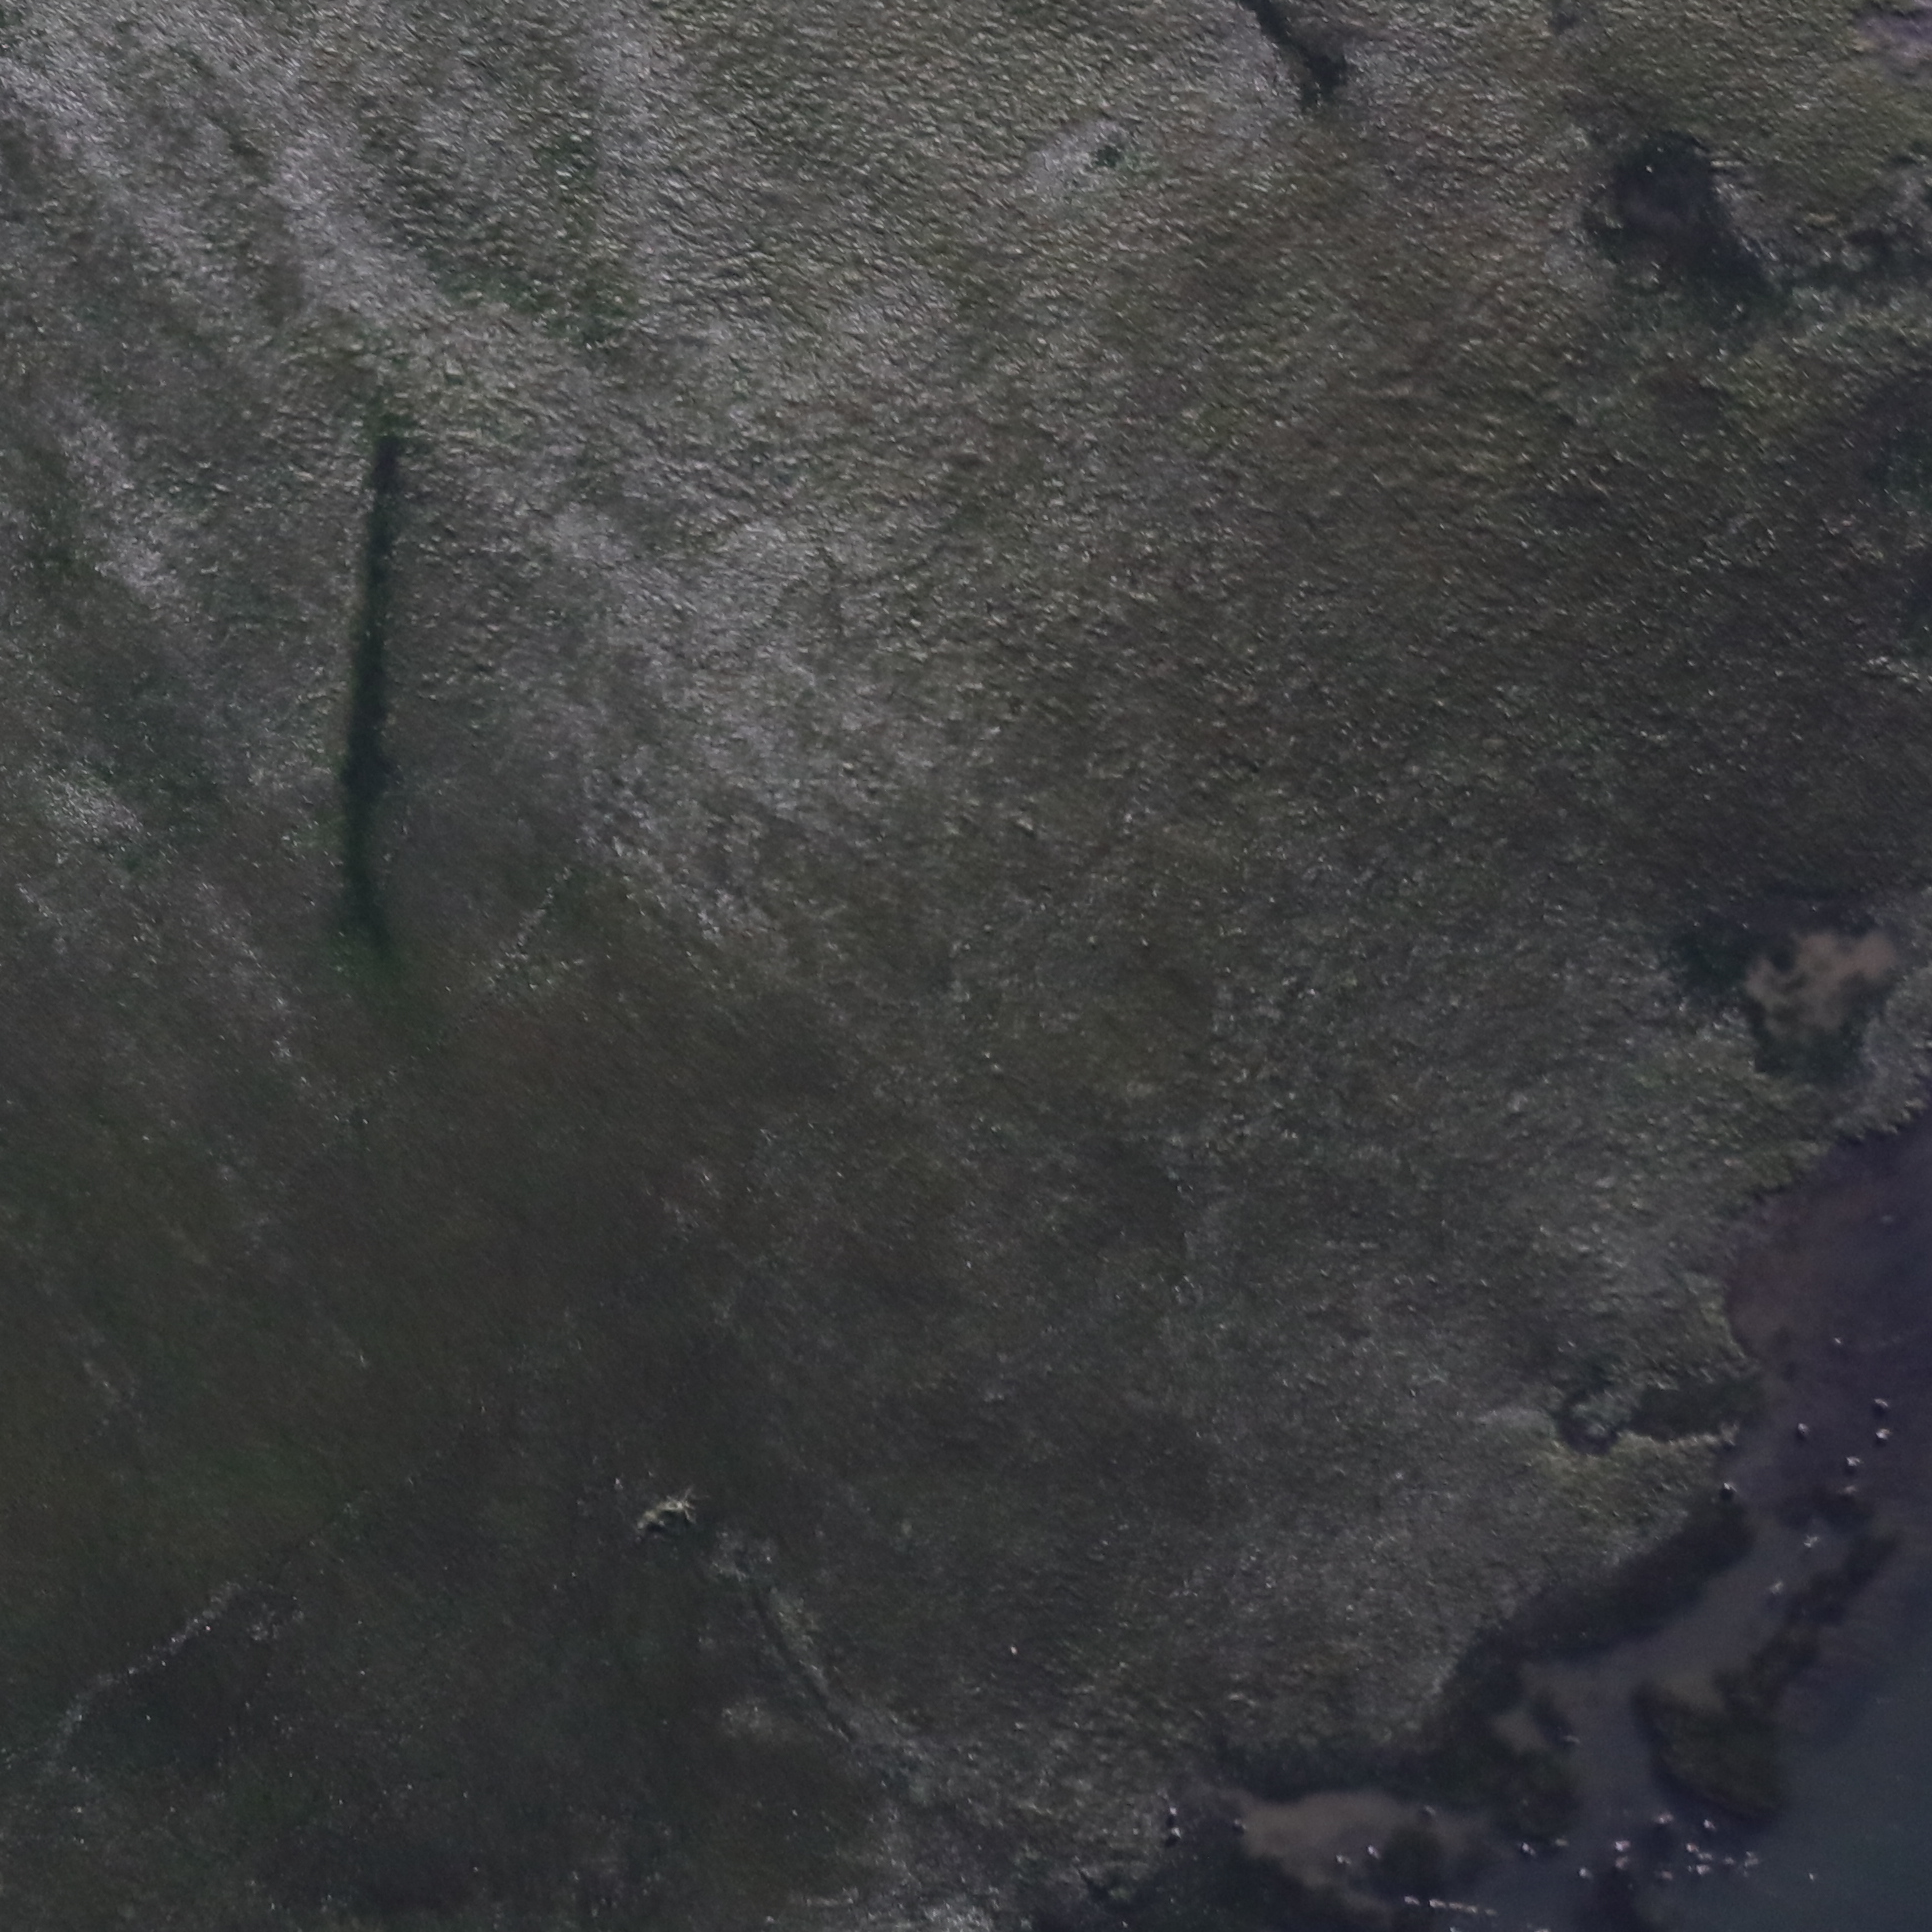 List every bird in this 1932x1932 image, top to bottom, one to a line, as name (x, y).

other bird (1879, 1401)
other bird (1804, 1432)
other bird (1881, 1433)
other bird (1850, 1461)
other bird (1731, 1487)
other bird (1852, 1489)
other bird (1812, 1541)
other bird (1776, 1583)
other bird (1571, 1740)
other bird (1428, 1810)
other bird (1173, 1811)
other bird (1665, 1817)
other bird (1238, 1824)
other bird (1711, 1824)
other bird (1173, 1834)
other bird (1622, 1842)
other bird (1562, 1843)
other bird (1526, 1848)
other bird (1694, 1848)
other bird (1372, 1853)
other bird (1708, 1856)
other bird (1728, 1860)
other bird (1340, 1861)
other bird (1620, 1862)
other bird (1750, 1863)
other bird (1701, 1869)
other bird (1585, 1872)
other bird (1667, 1874)
other bird (1409, 1901)
other bird (1433, 1902)
other bird (1456, 1904)
other bird (1471, 1911)
other bird (1489, 1911)